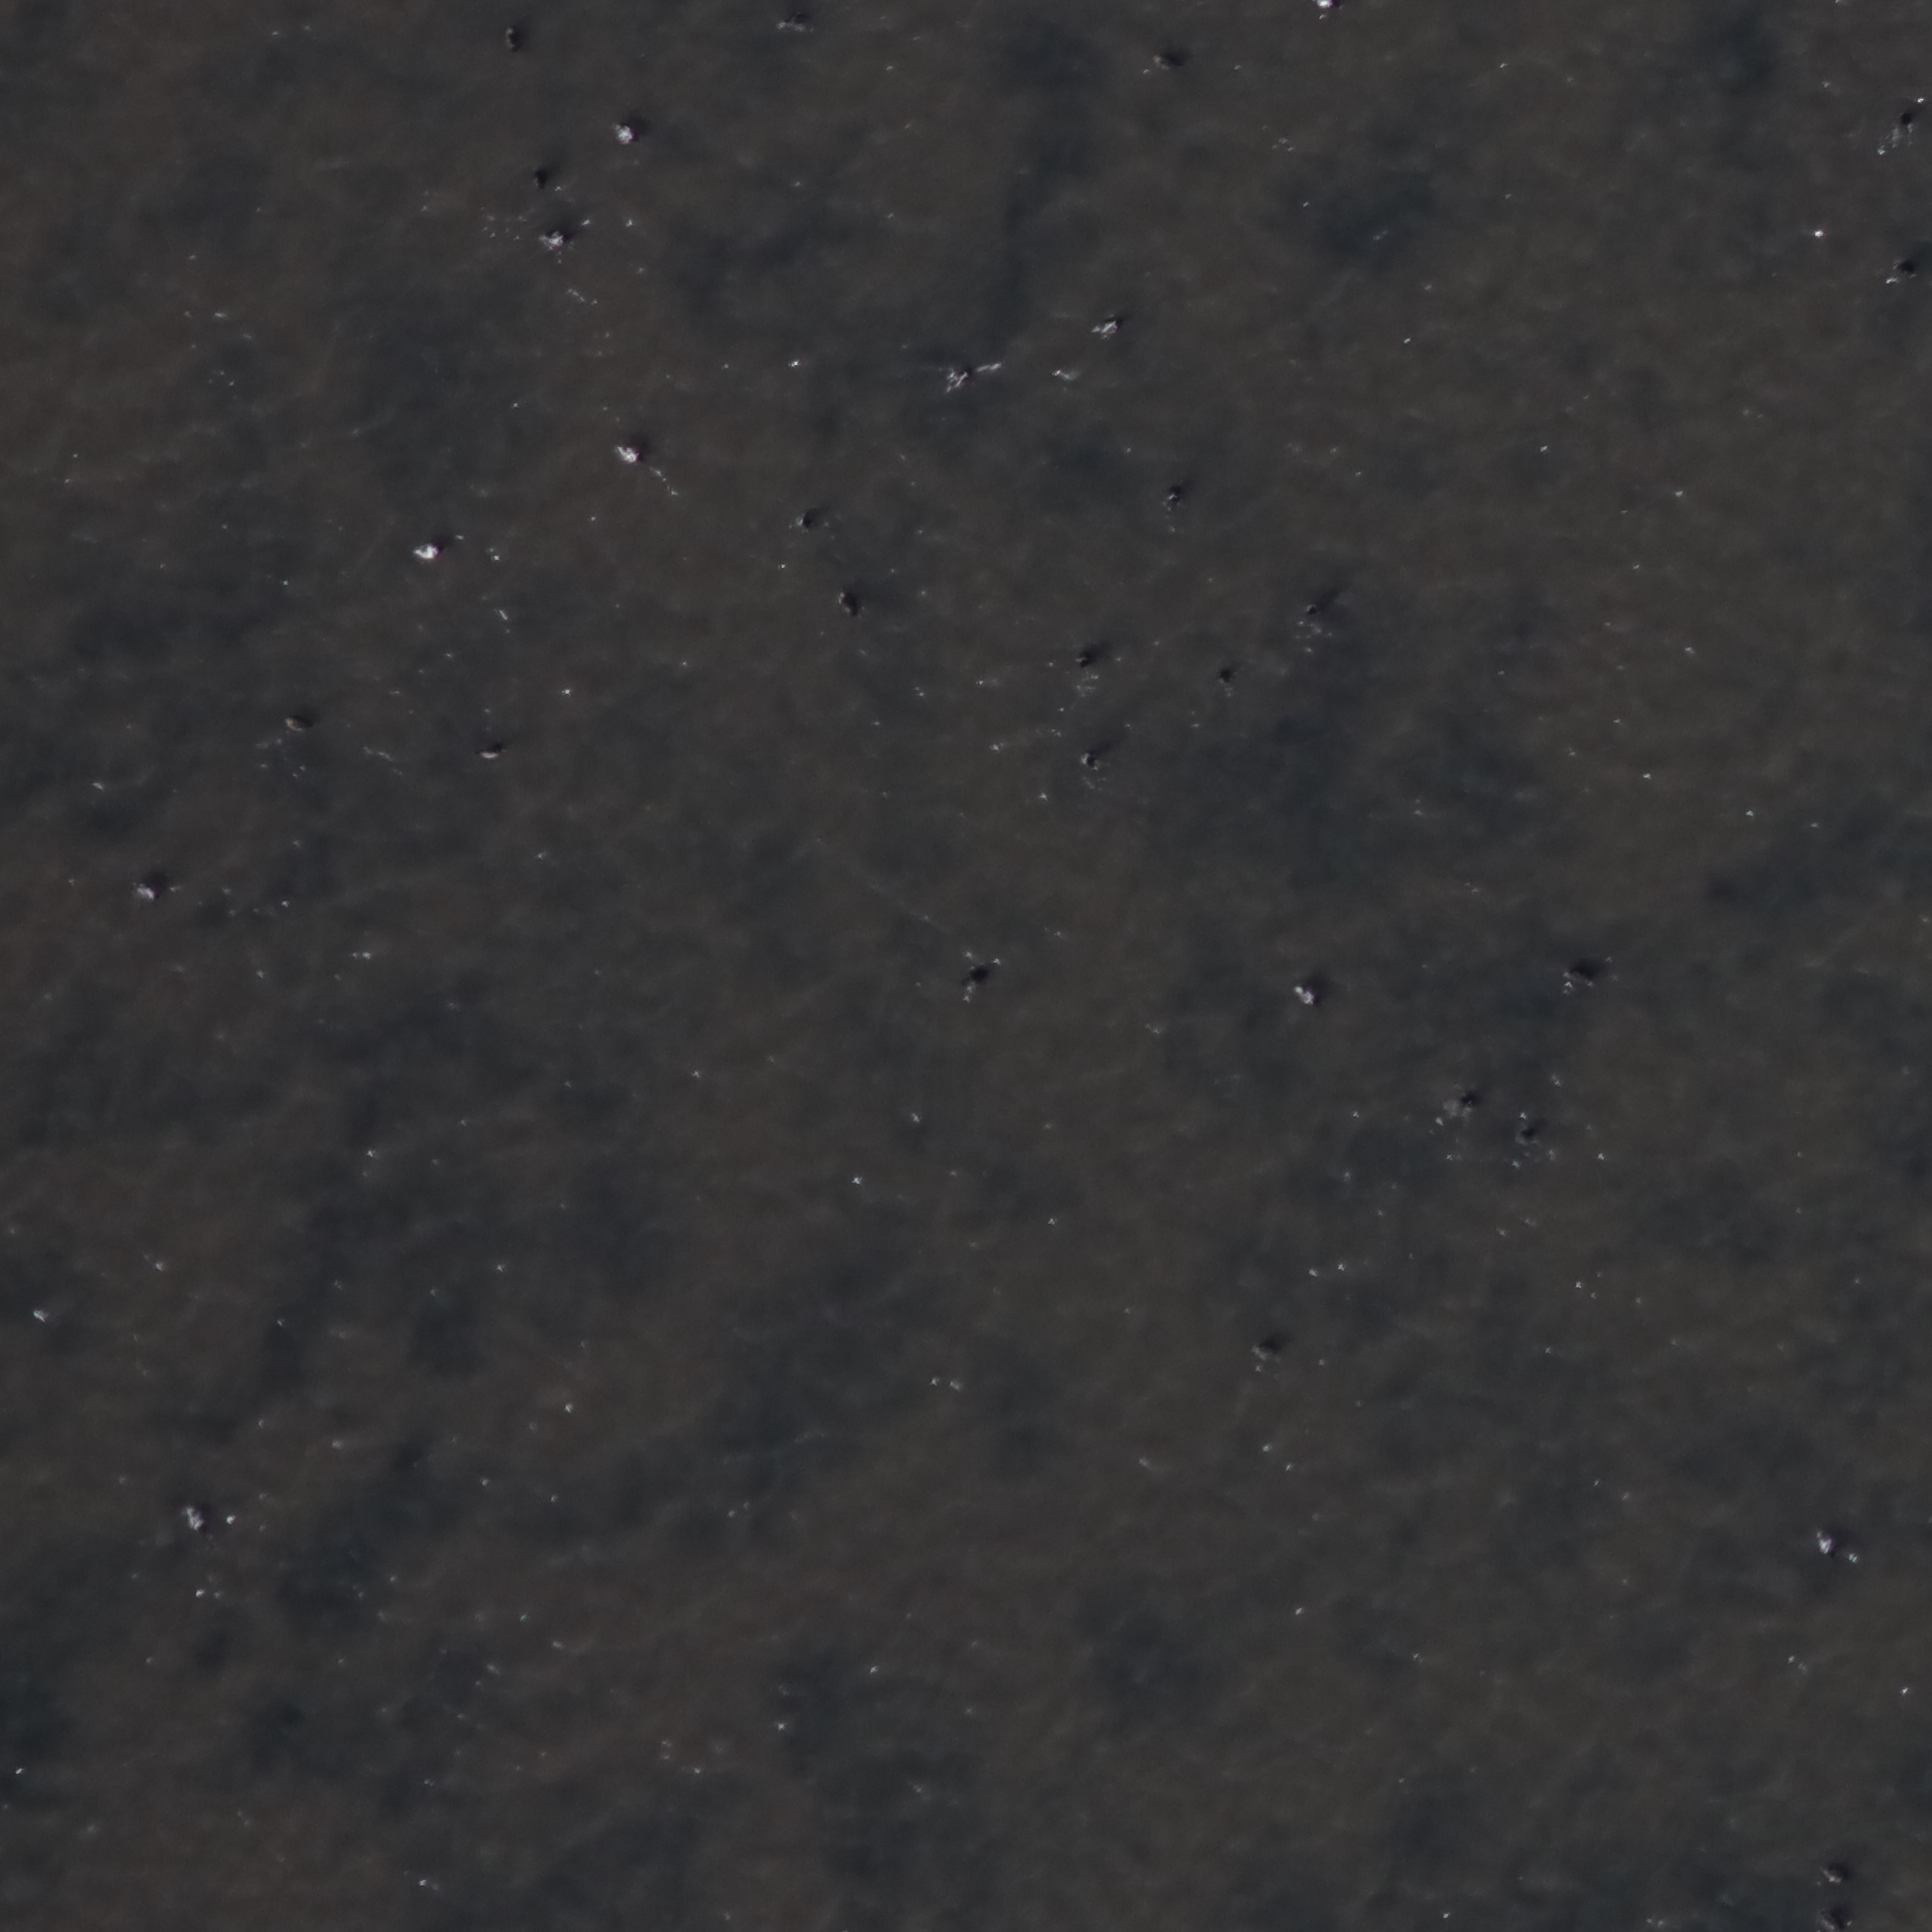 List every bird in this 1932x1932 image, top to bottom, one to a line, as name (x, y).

other bird (1321, 1)
other bird (795, 25)
other bird (511, 40)
other bird (1167, 62)
other bird (1906, 119)
other bird (626, 132)
other bird (536, 181)
other bird (554, 243)
other bird (1901, 272)
other bird (1108, 325)
other bird (958, 377)
other bird (629, 454)
other bird (1174, 495)
other bird (803, 524)
other bird (427, 552)
other bird (848, 602)
other bird (1312, 610)
other bird (1087, 660)
other bird (1221, 676)
other bird (296, 722)
other bird (489, 751)
other bird (1089, 760)
other bird (141, 889)
other bird (976, 975)
other bird (1577, 978)
other bird (1307, 994)
other bird (1466, 1102)
other bird (1525, 1137)
other bird (1264, 1352)
other bird (193, 1518)
other bird (1827, 1544)
other bird (1833, 1876)
other bird (1832, 1918)